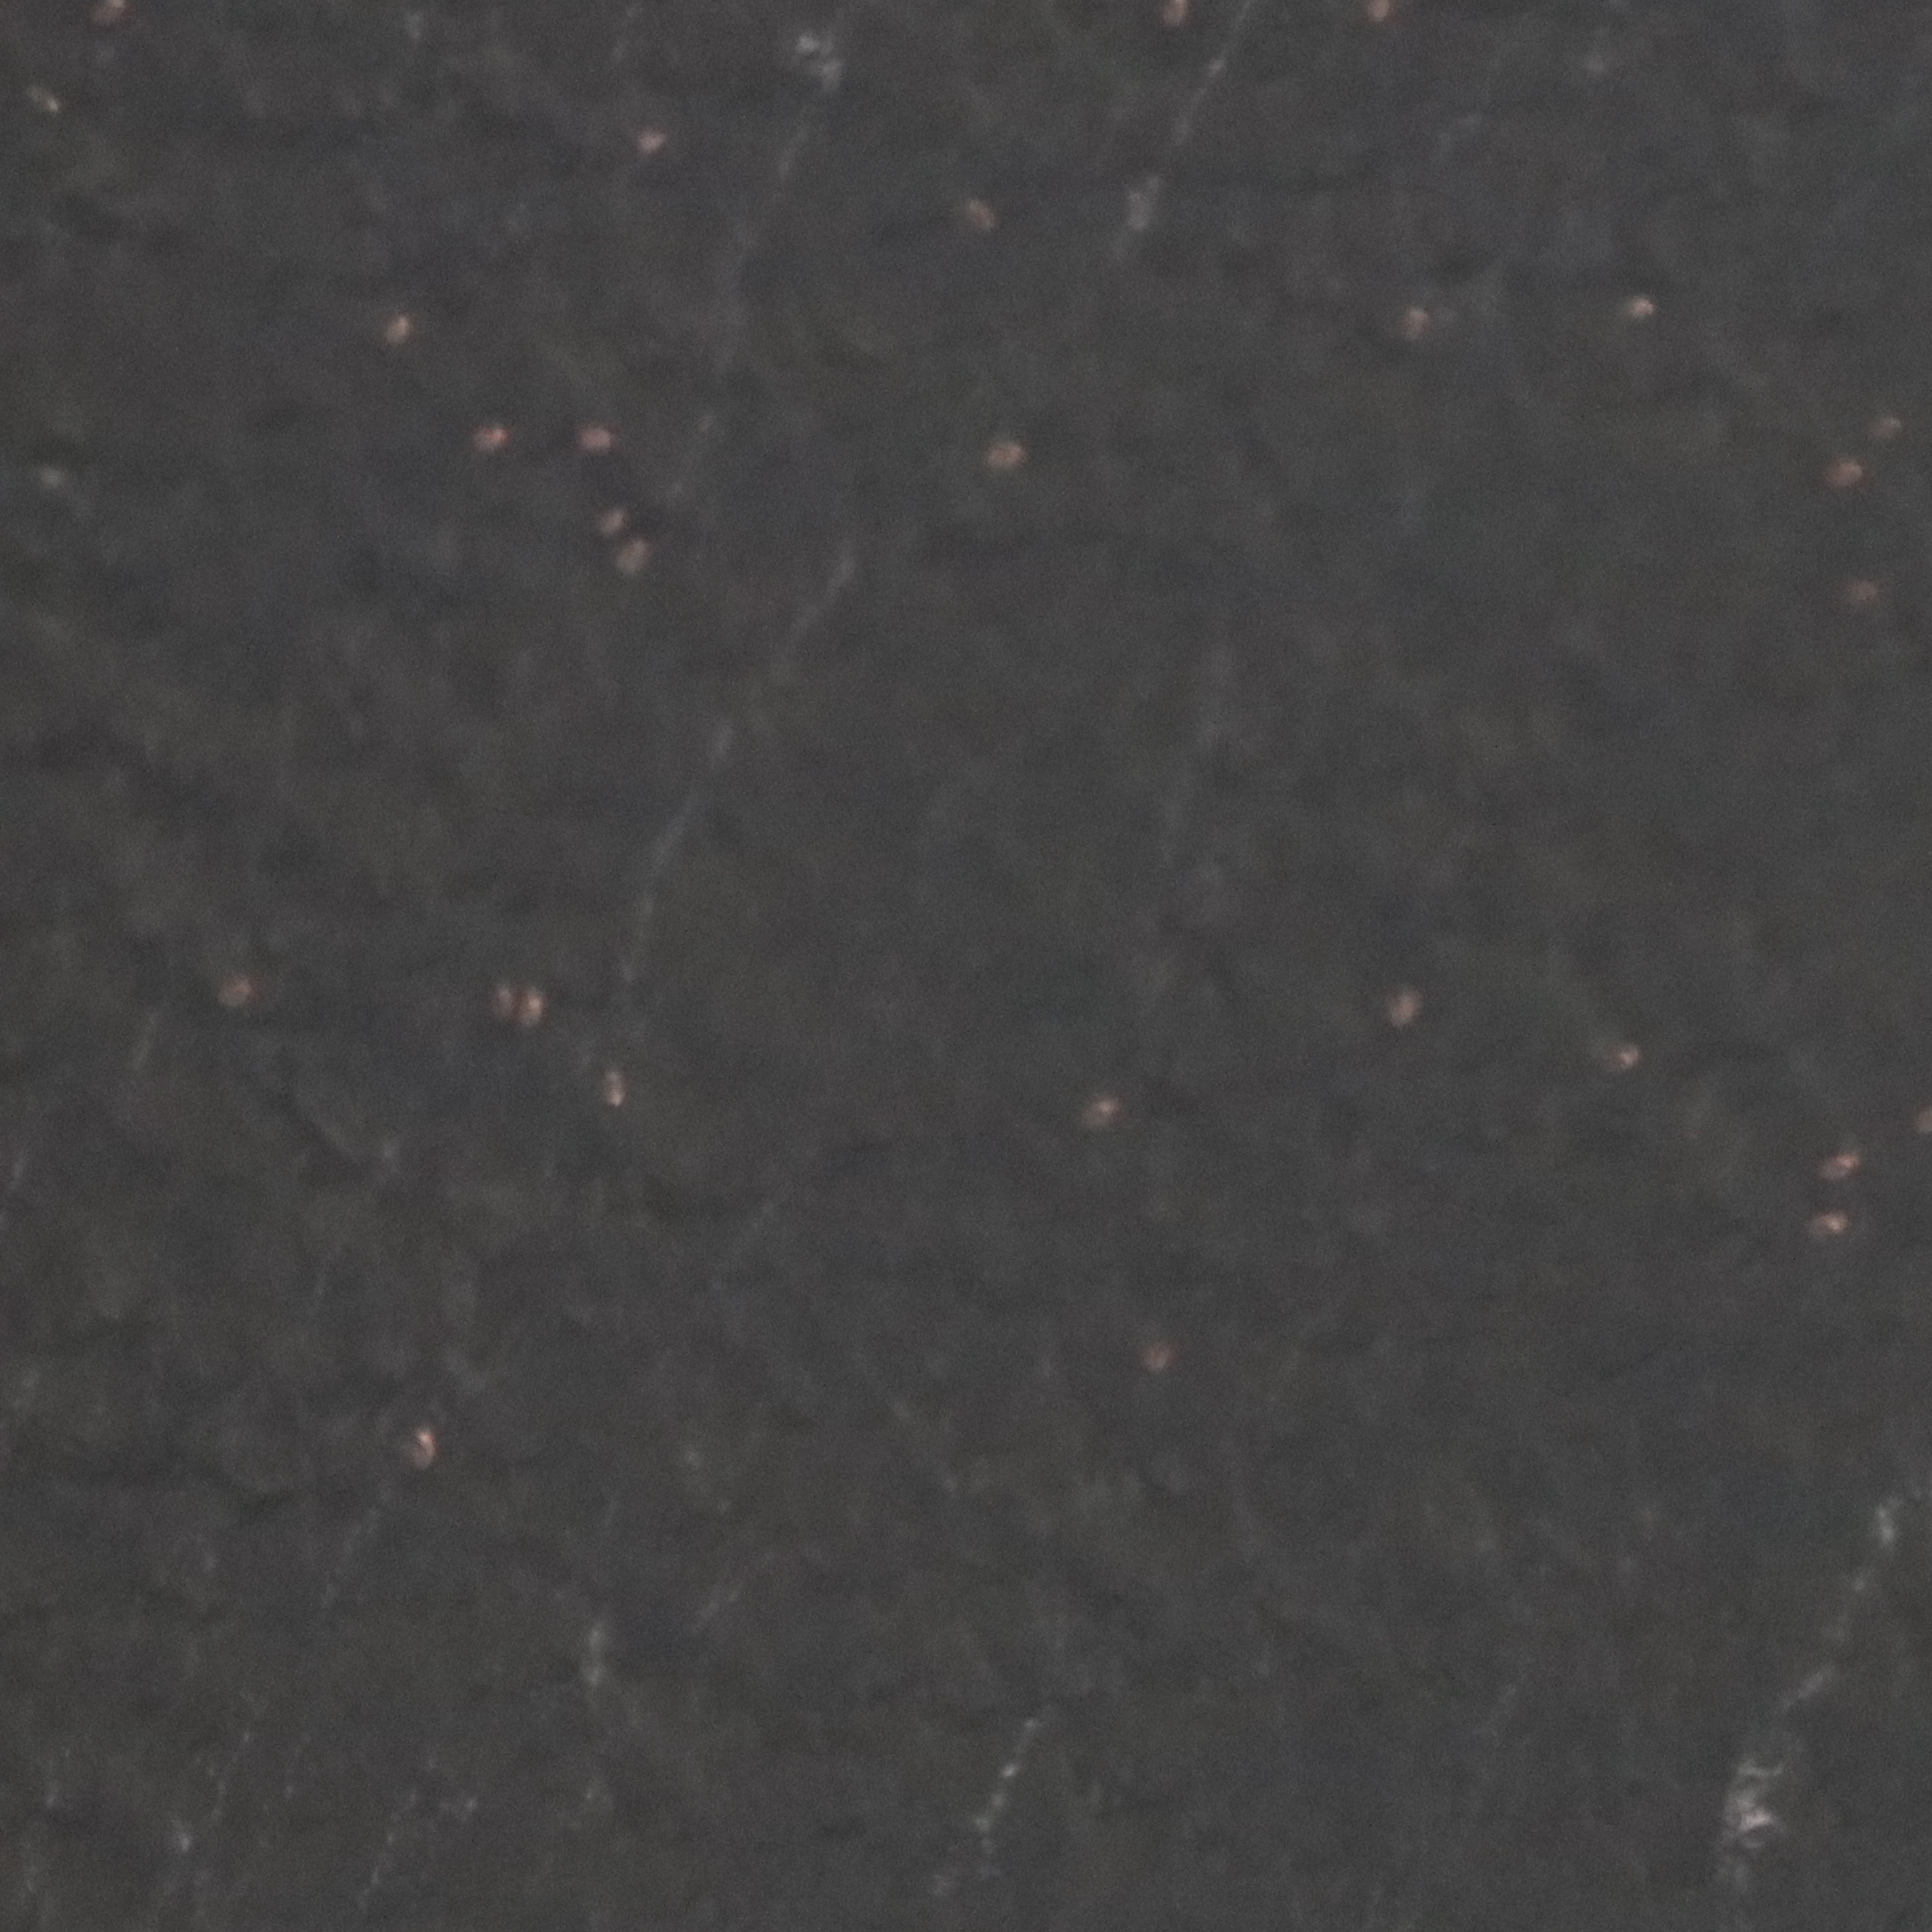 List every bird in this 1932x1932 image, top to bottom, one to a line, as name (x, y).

Canada goose (1380, 4)
Canada goose (105, 6)
Canada goose (1174, 11)
Canada goose (42, 96)
Canada goose (651, 142)
Canada goose (980, 216)
Canada goose (1639, 308)
Canada goose (1411, 322)
Canada goose (397, 332)
Canada goose (1887, 425)
Canada goose (590, 434)
Canada goose (485, 437)
Canada goose (1010, 457)
Canada goose (1846, 474)
Canada goose (608, 514)
Canada goose (626, 555)
Canada goose (1855, 594)
Canada goose (237, 993)
Canada goose (499, 1002)
Canada goose (1402, 1004)
Canada goose (536, 1007)
Canada goose (1620, 1057)
Canada goose (610, 1088)
Canada goose (1097, 1112)
Canada goose (1841, 1162)
Canada goose (1820, 1226)
Canada goose (1159, 1358)
Canada goose (420, 1453)